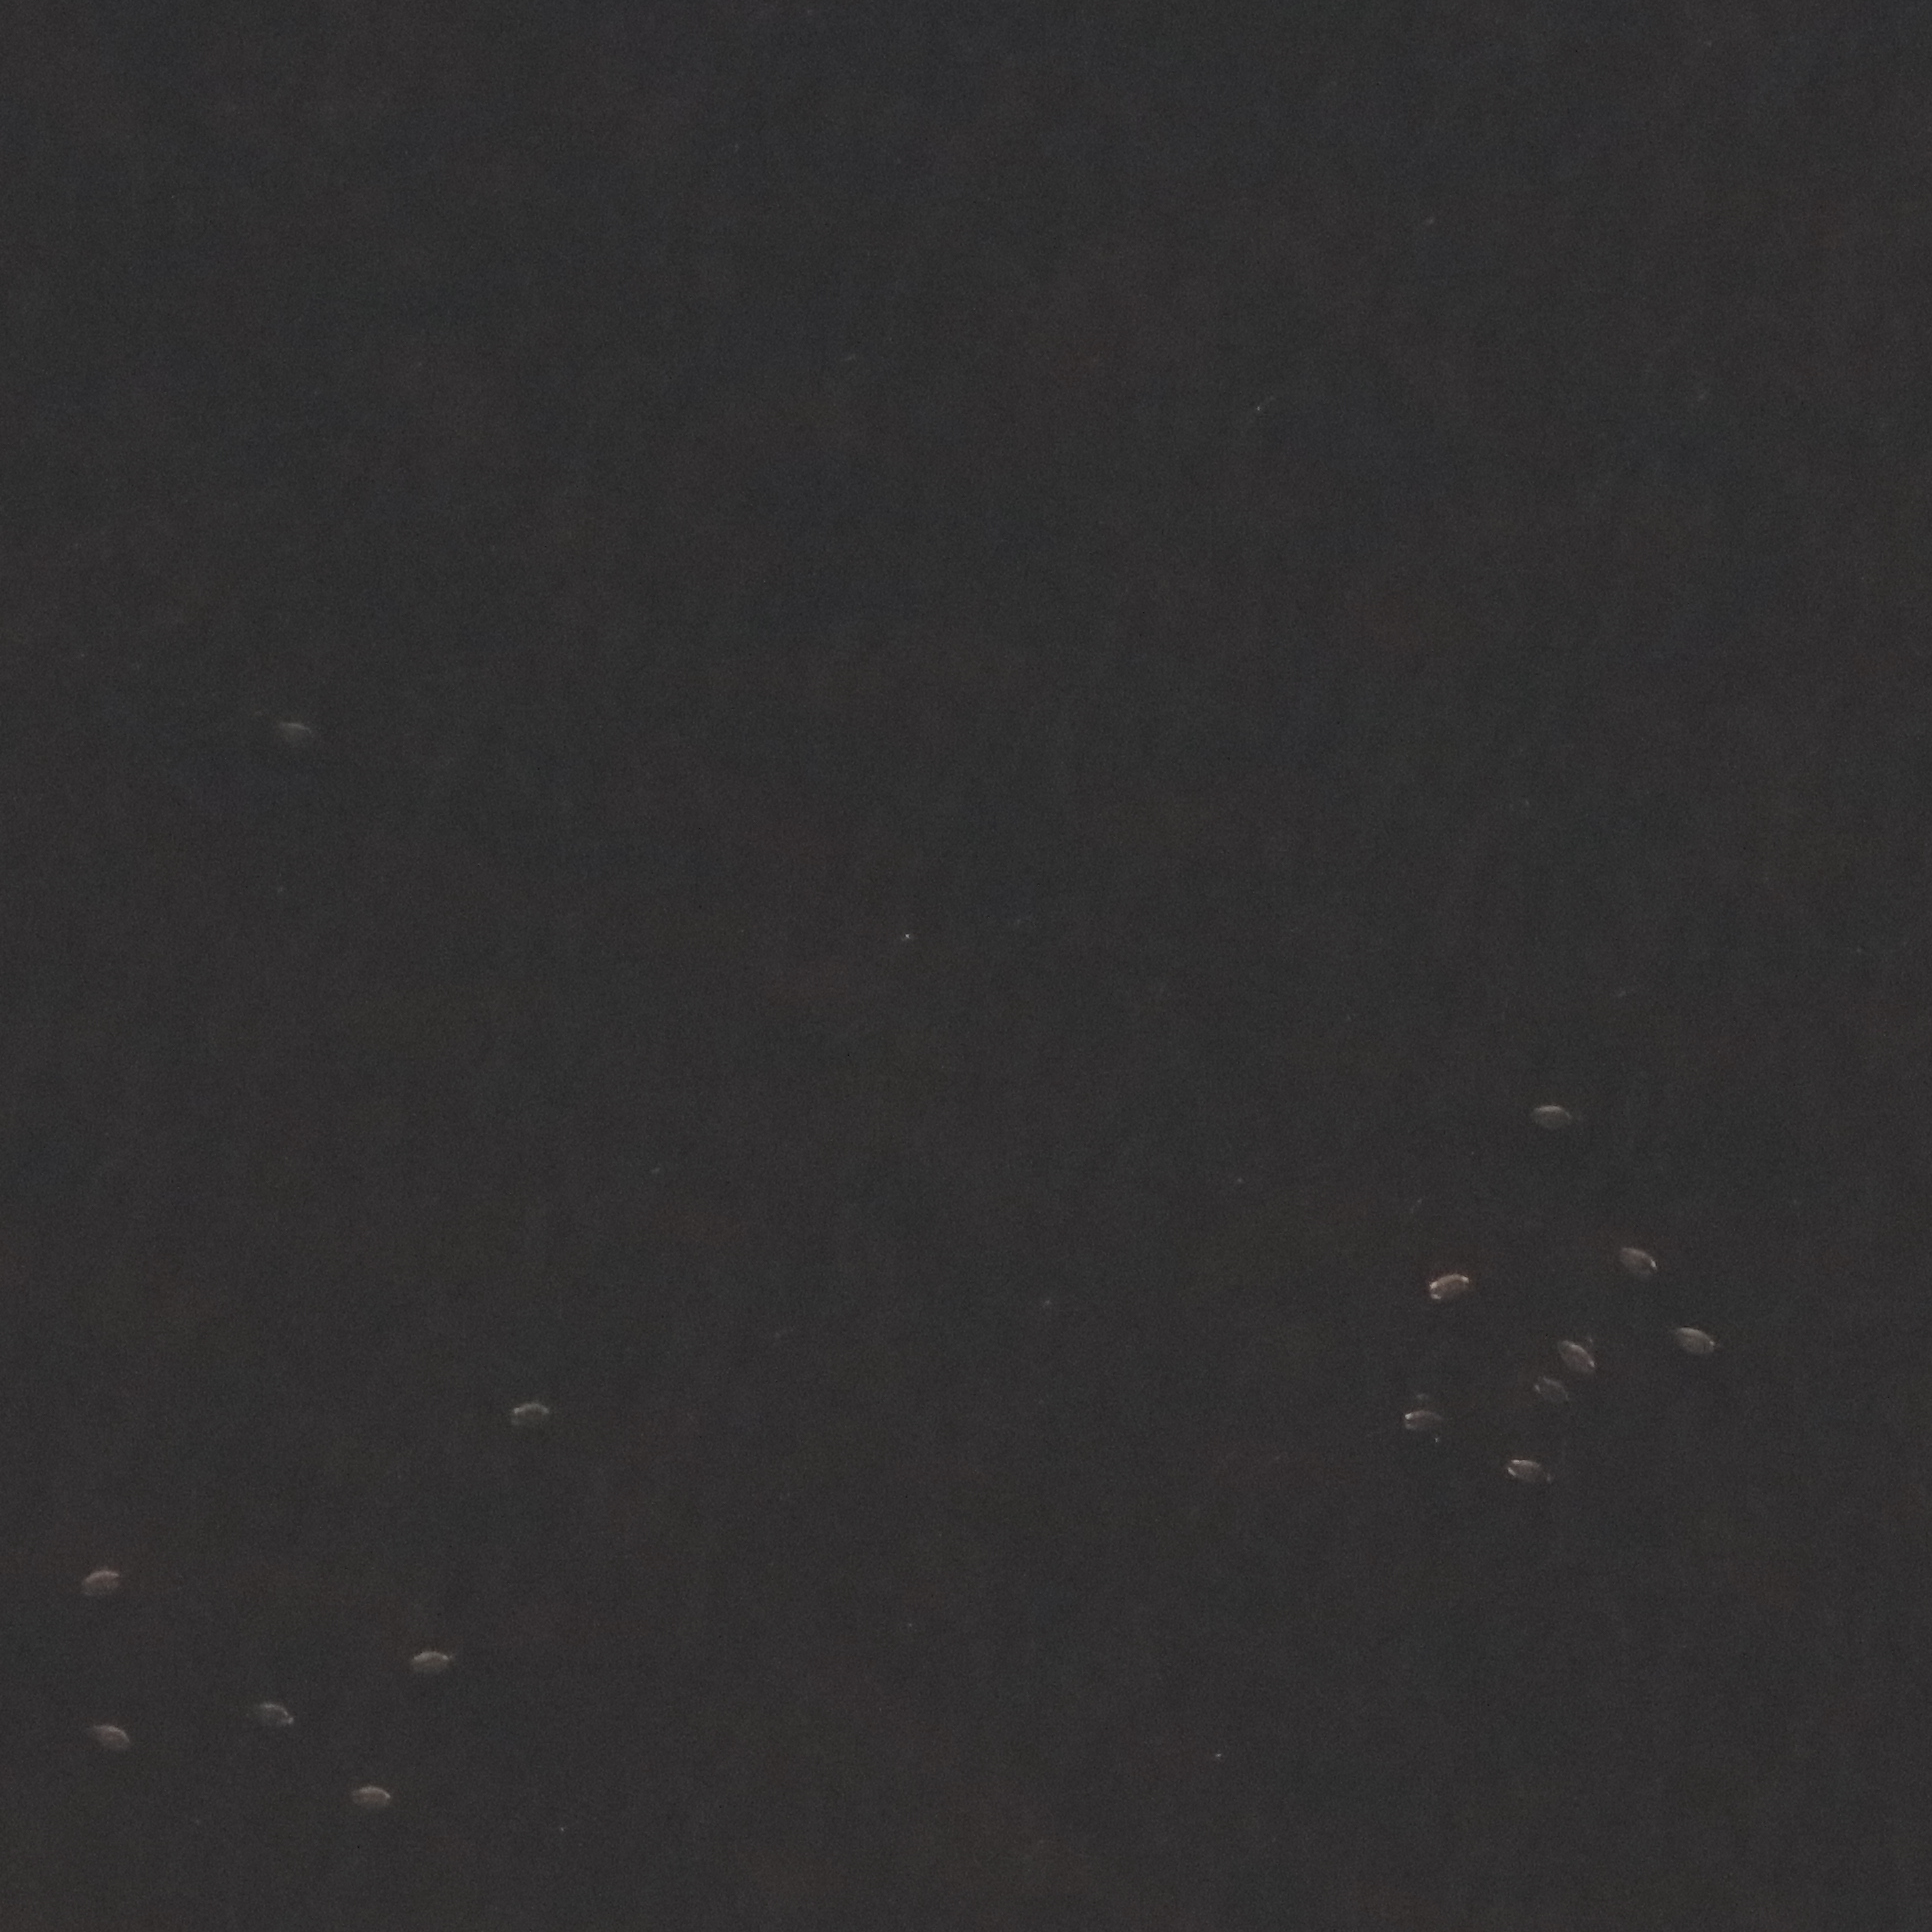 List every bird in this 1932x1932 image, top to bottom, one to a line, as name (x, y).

Canada goose (293, 737)
Canada goose (1553, 1112)
Canada goose (1638, 1260)
Canada goose (1449, 1287)
Canada goose (1696, 1343)
Canada goose (1575, 1358)
Canada goose (1544, 1387)
Canada goose (528, 1409)
Canada goose (1417, 1417)
Canada goose (1528, 1473)
Canada goose (102, 1581)
Canada goose (432, 1663)
Canada goose (273, 1715)
Canada goose (114, 1735)
Canada goose (366, 1796)